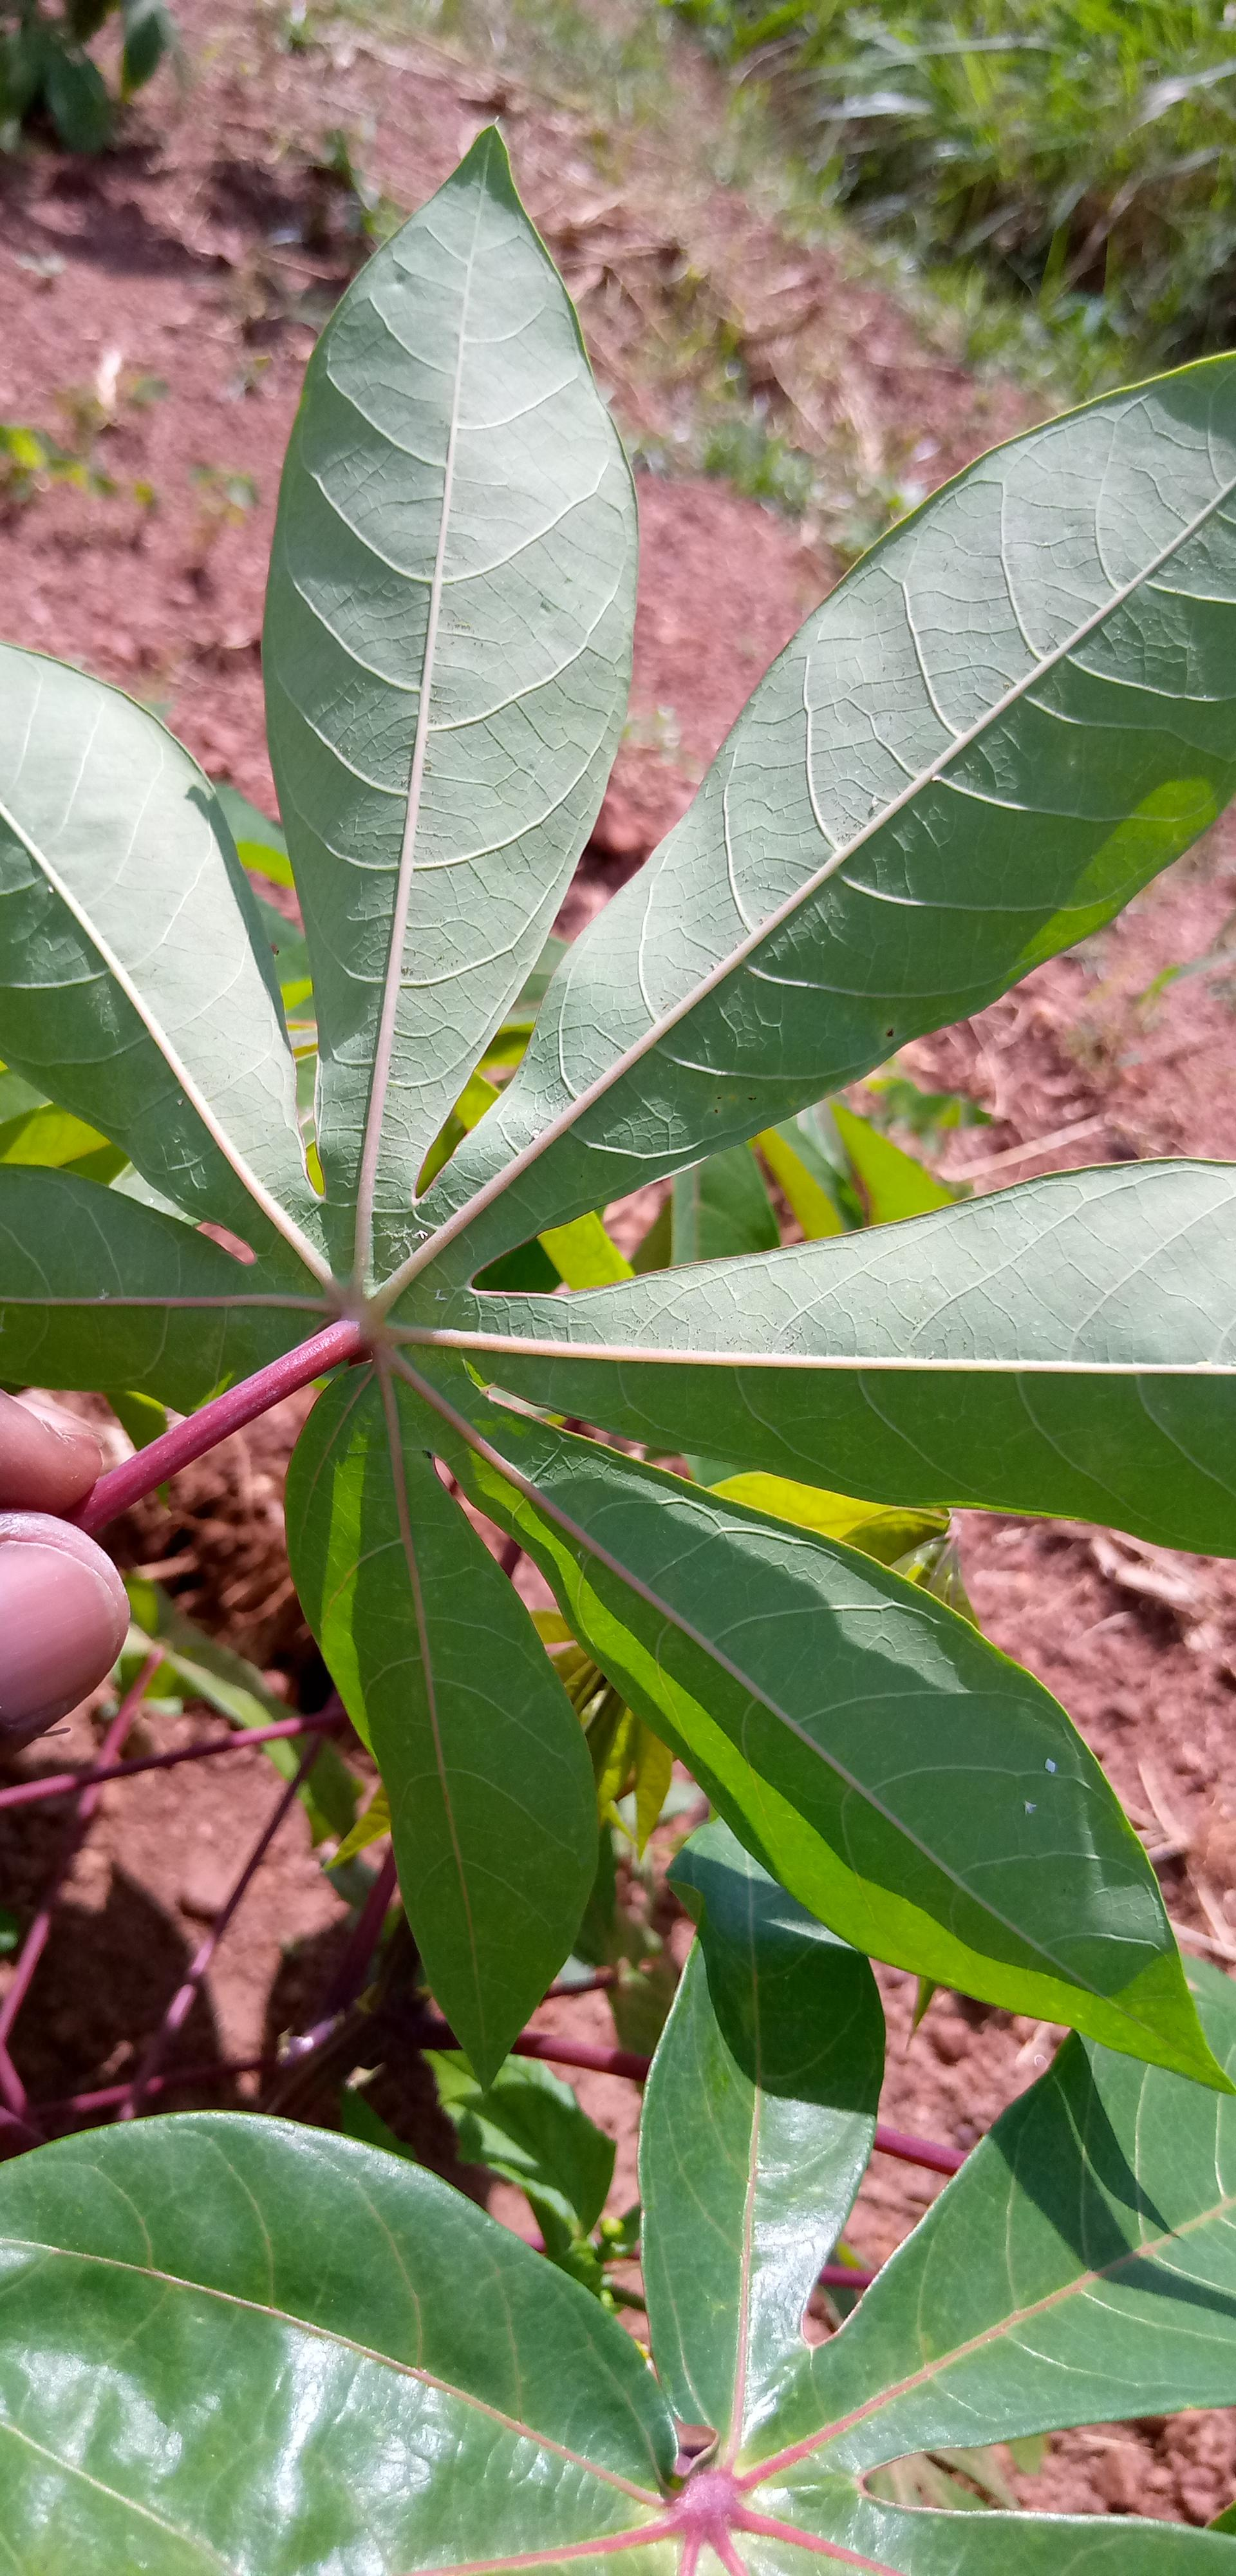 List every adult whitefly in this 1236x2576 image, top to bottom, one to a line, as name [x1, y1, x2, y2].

whitefly [927, 774, 950, 784]
whitefly [864, 791, 888, 813]
whitefly [44, 884, 59, 898]
whitefly [413, 1226, 431, 1244]
whitefly [432, 1285, 449, 1305]
whitefly [1039, 1754, 1063, 1776]
whitefly [1020, 1796, 1041, 1816]